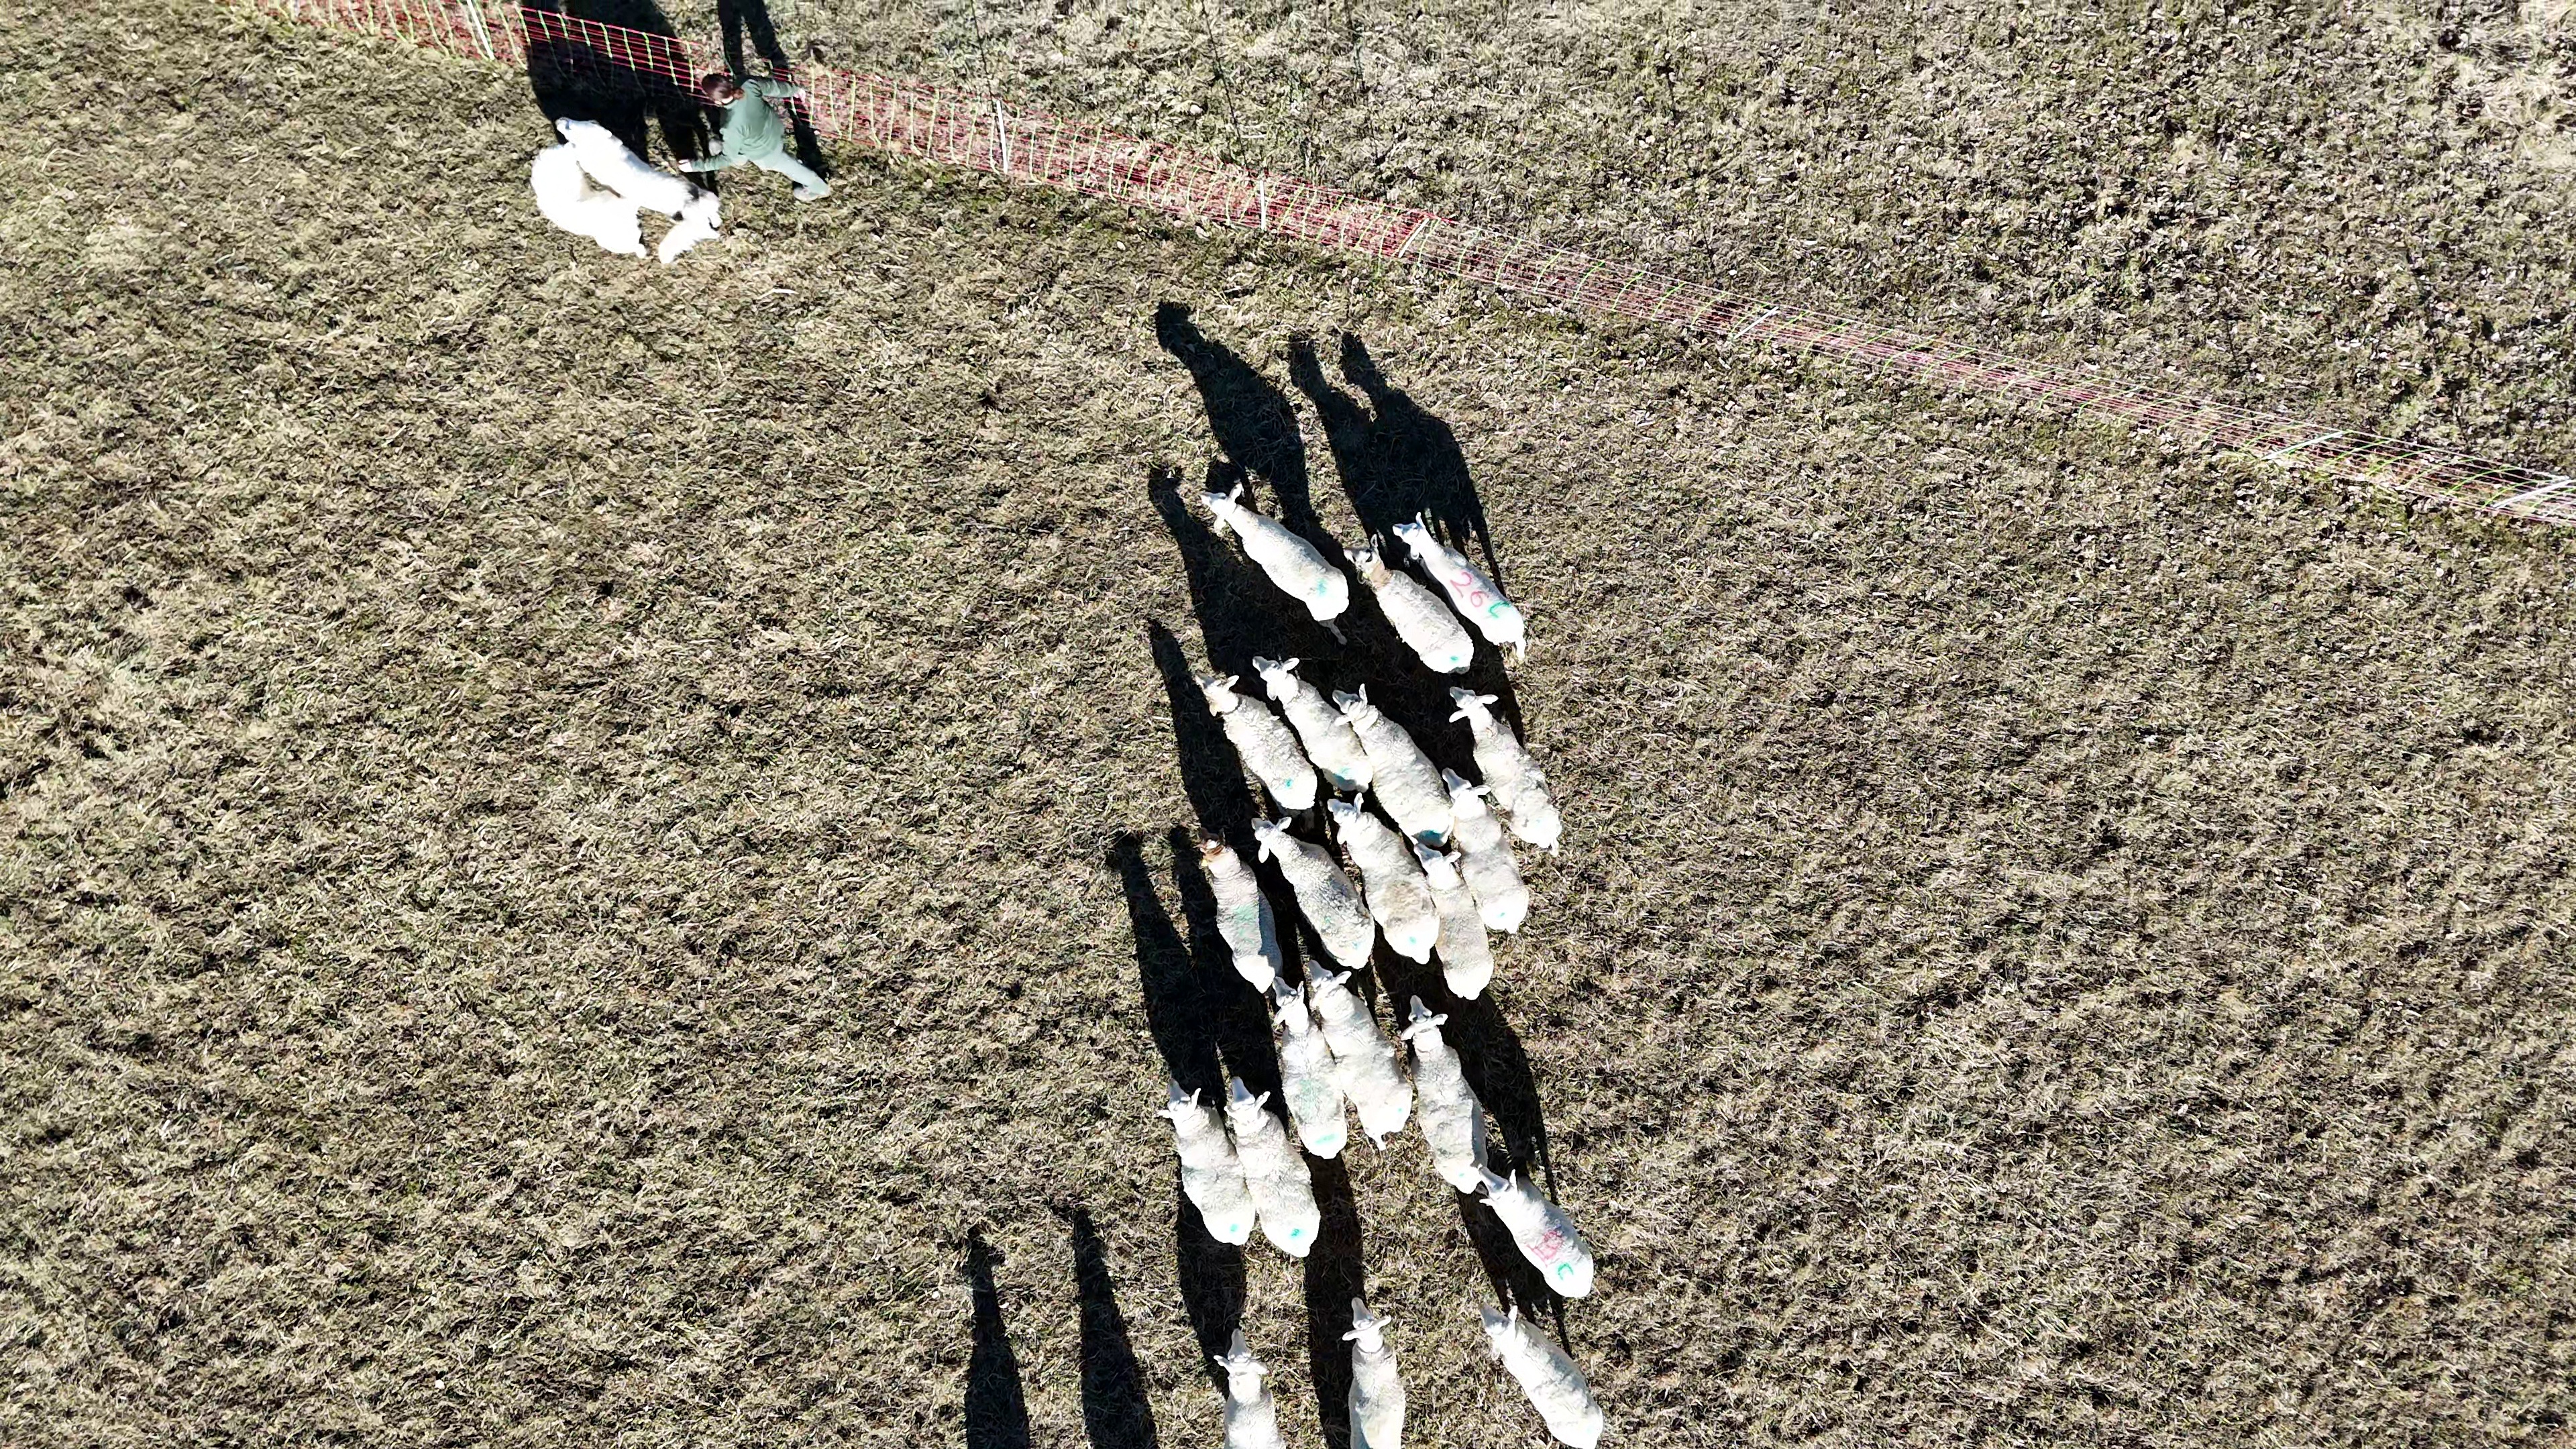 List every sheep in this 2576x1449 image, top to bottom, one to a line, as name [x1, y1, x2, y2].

sheep [1198, 482, 1349, 645]
sheep [1392, 512, 1527, 659]
sheep [1343, 534, 1474, 674]
sheep [1252, 656, 1372, 793]
sheep [1194, 672, 1317, 833]
sheep [1332, 684, 1455, 847]
sheep [1449, 685, 1562, 857]
sheep [1442, 767, 1529, 935]
sheep [1327, 792, 1440, 965]
sheep [1251, 817, 1376, 969]
sheep [1192, 826, 1284, 994]
sheep [1413, 843, 1494, 1001]
sheep [1308, 959, 1413, 1152]
sheep [1272, 976, 1347, 1160]
sheep [1399, 995, 1489, 1195]
sheep [1223, 1075, 1321, 1258]
sheep [1155, 1078, 1256, 1246]
sheep [1480, 1167, 1593, 1298]
sheep [1342, 1298, 1406, 1449]
sheep [1478, 1303, 1604, 1449]
sheep [1213, 1328, 1286, 1449]